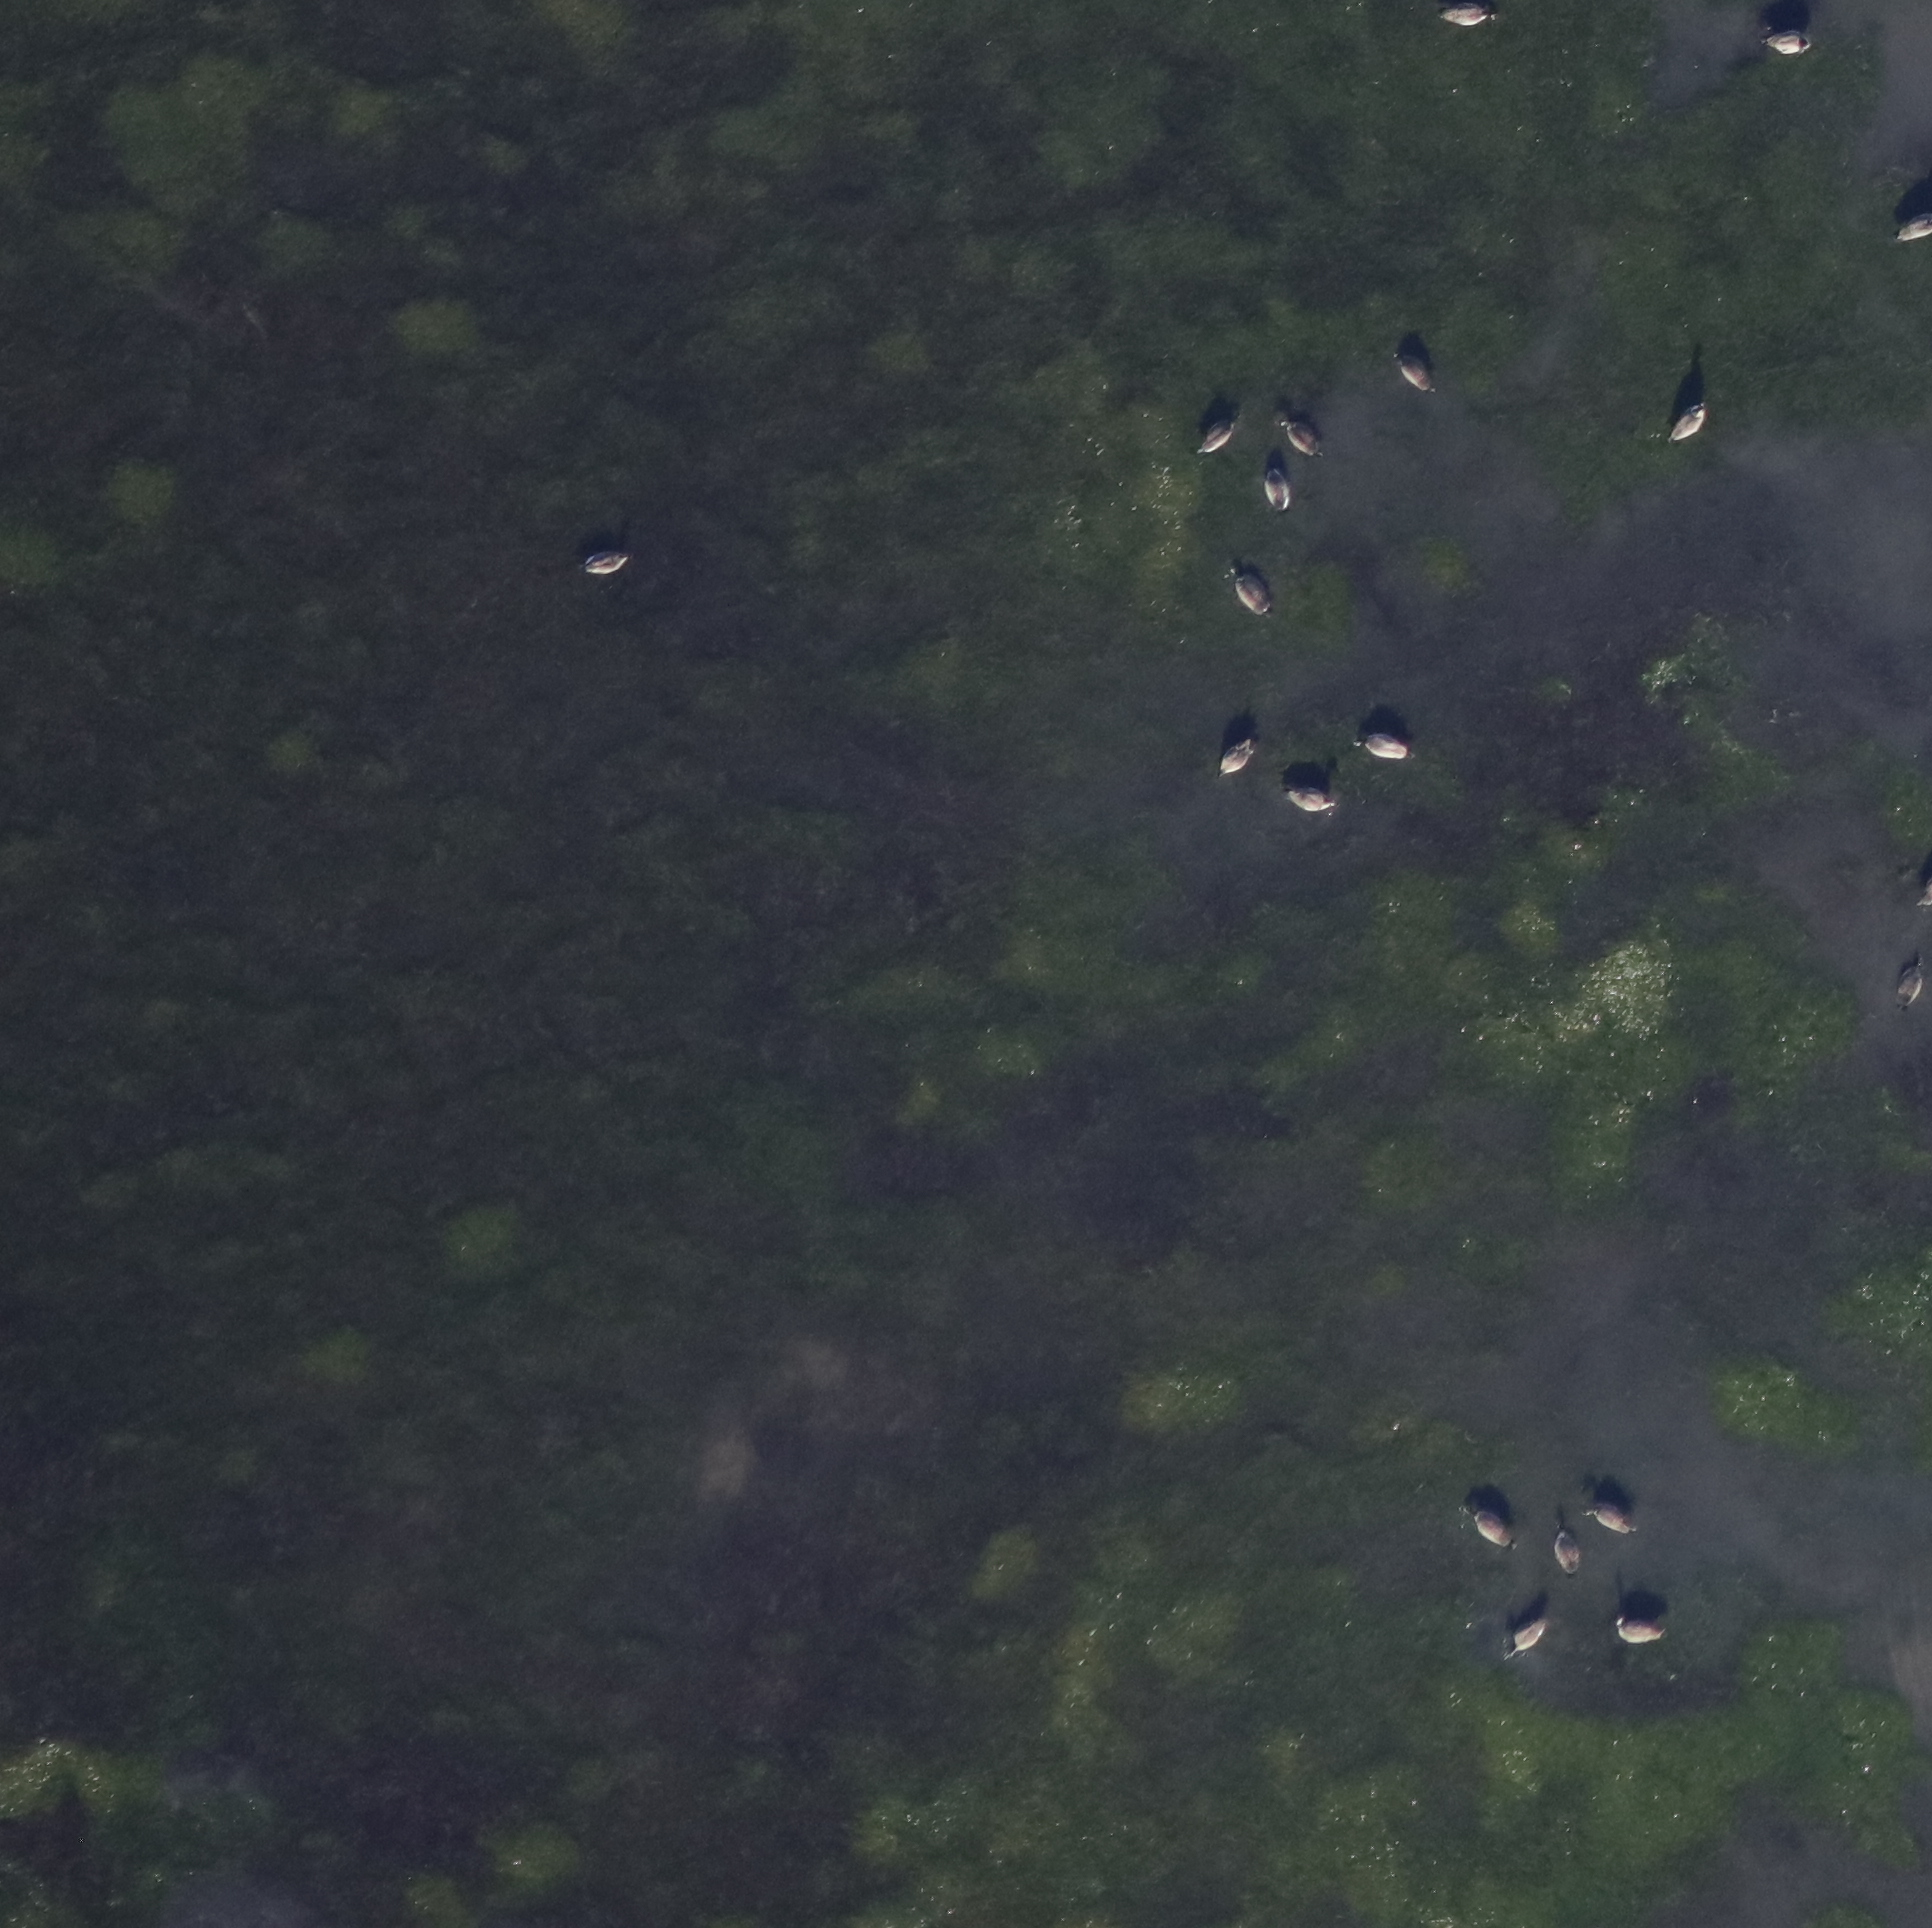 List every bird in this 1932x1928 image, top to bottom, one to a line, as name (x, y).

Canada goose (1465, 15)
Canada goose (1785, 41)
Canada goose (1917, 228)
Canada goose (1416, 372)
Canada goose (1686, 424)
Canada goose (1214, 436)
Canada goose (1299, 437)
Canada goose (1277, 490)
Canada goose (606, 562)
Canada goose (1252, 593)
Canada goose (1383, 744)
Canada goose (1237, 758)
Canada goose (1310, 799)
Canada goose (1910, 986)
Canada goose (1612, 1514)
Canada goose (1492, 1525)
Canada goose (1569, 1553)
Canada goose (1639, 1628)
Canada goose (1528, 1634)